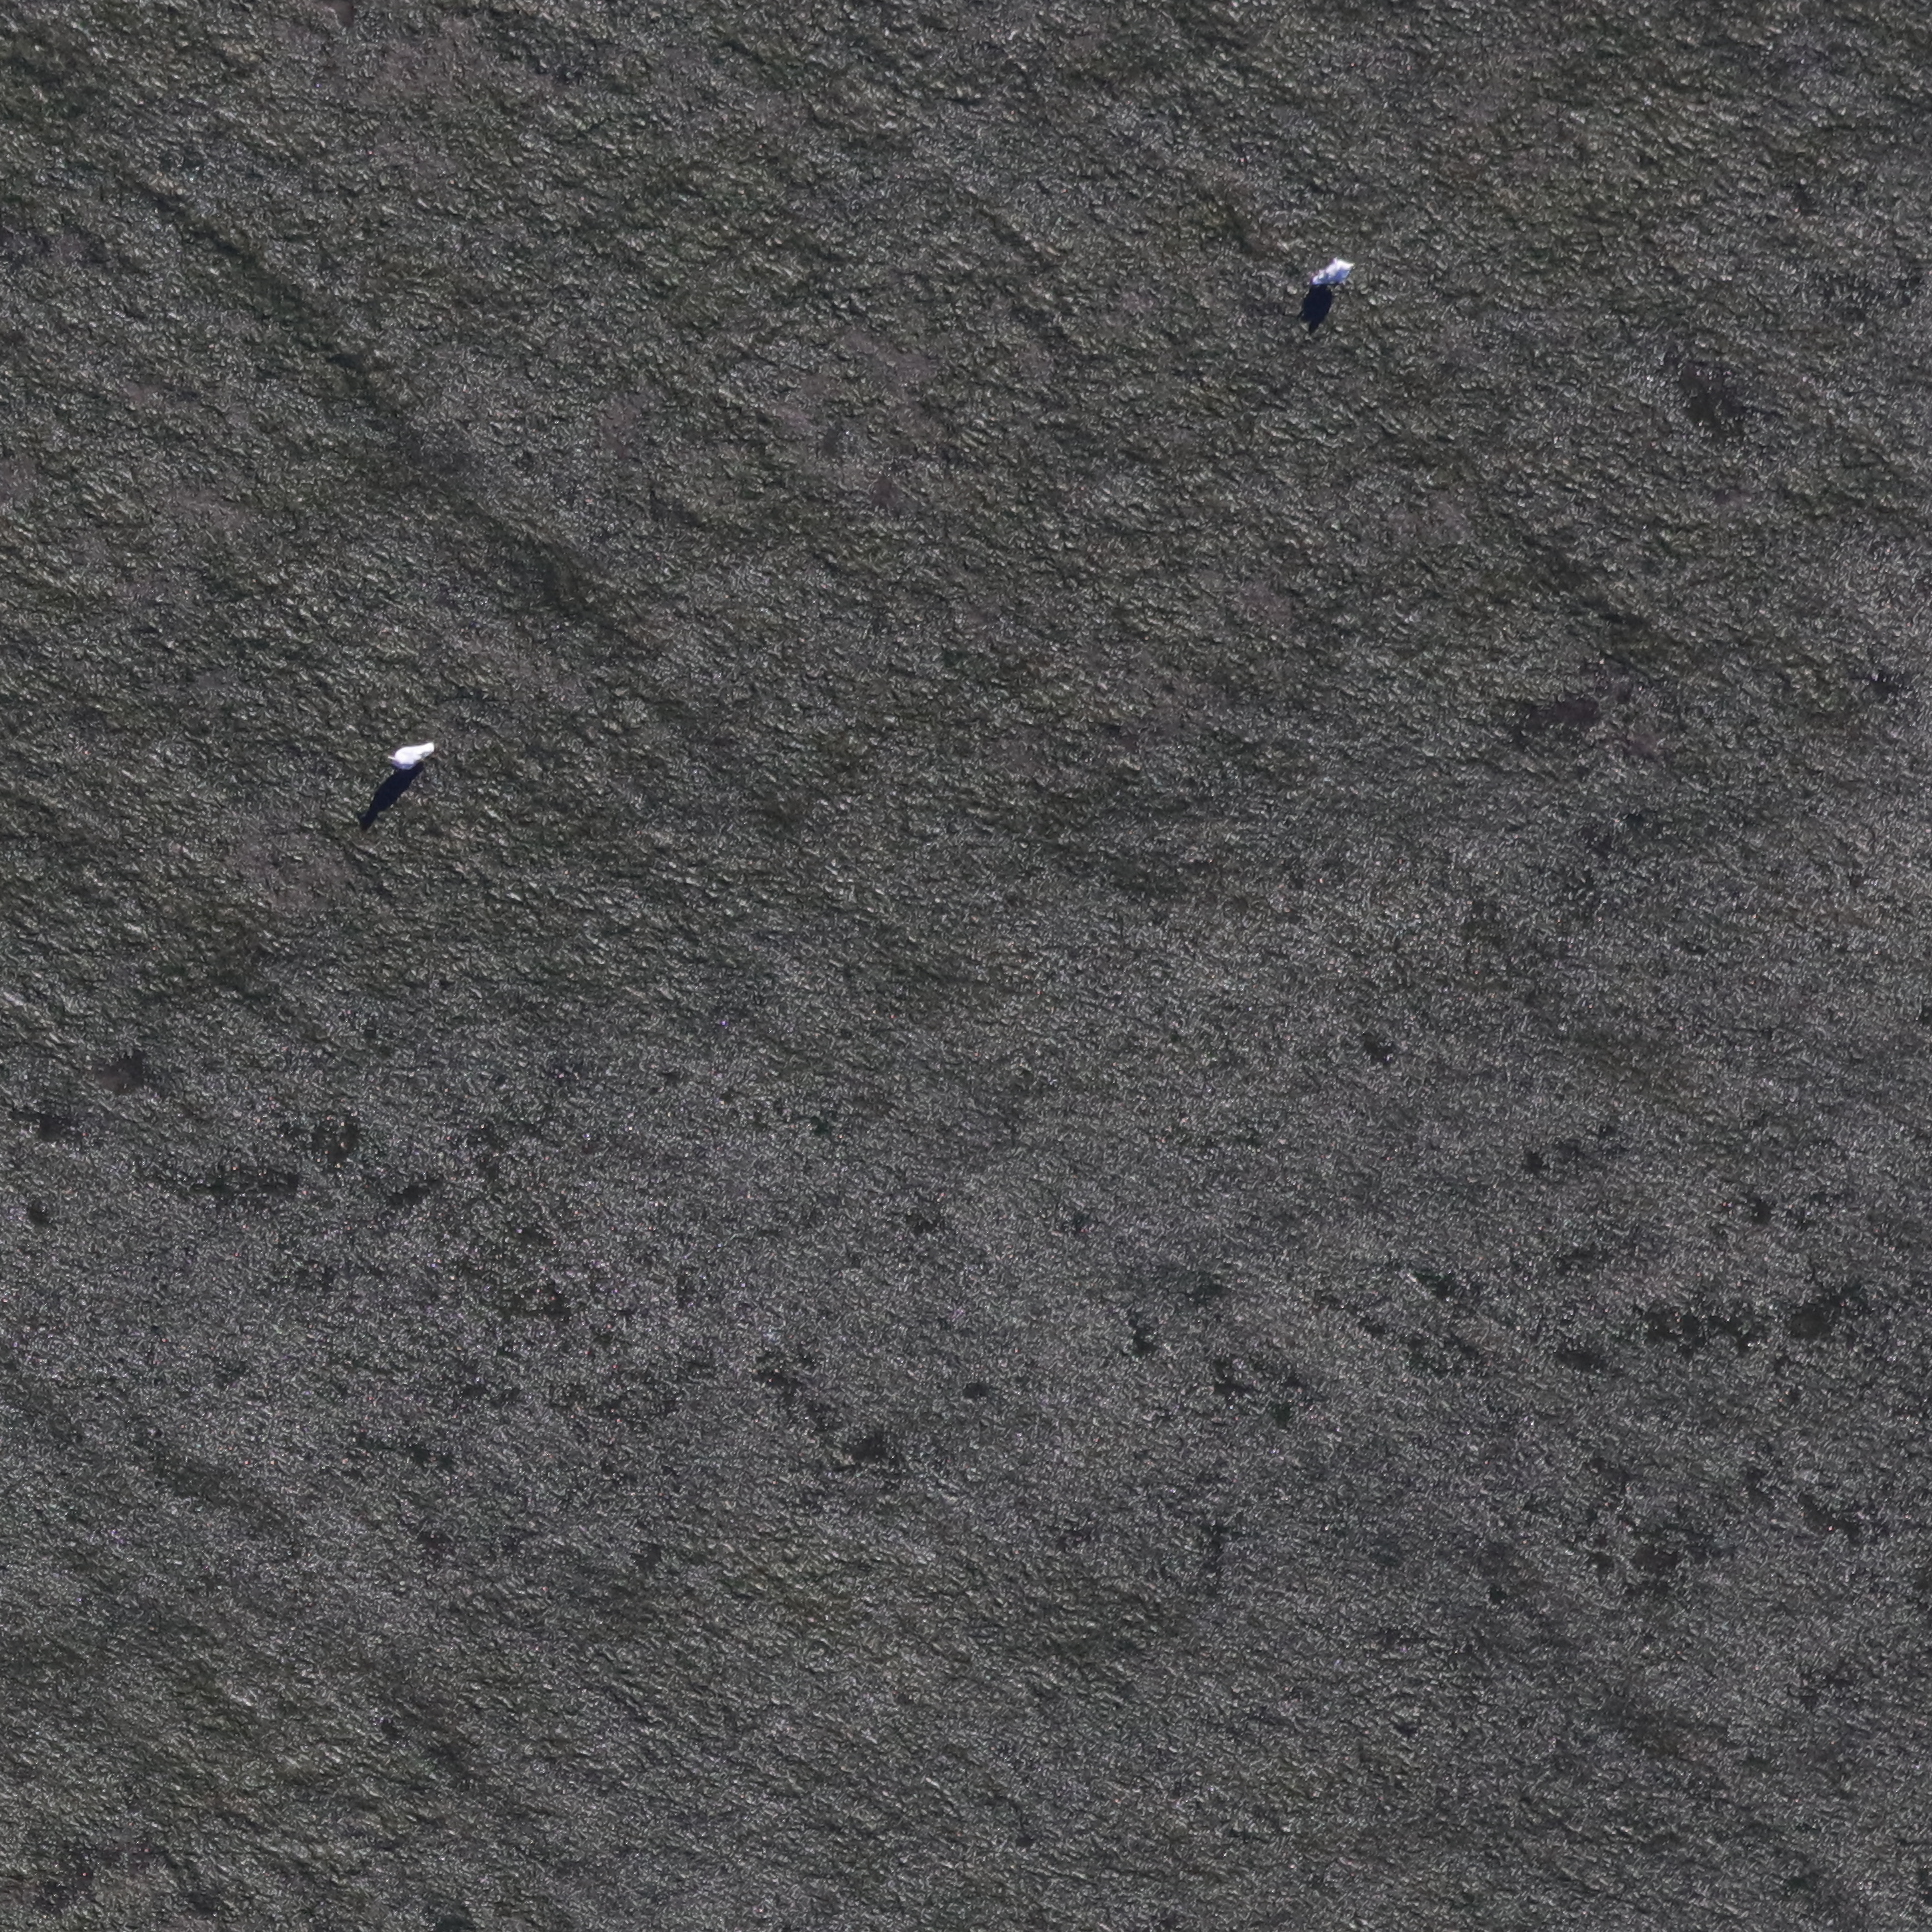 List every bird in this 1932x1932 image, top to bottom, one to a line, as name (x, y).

gull (1335, 271)
gull (414, 754)